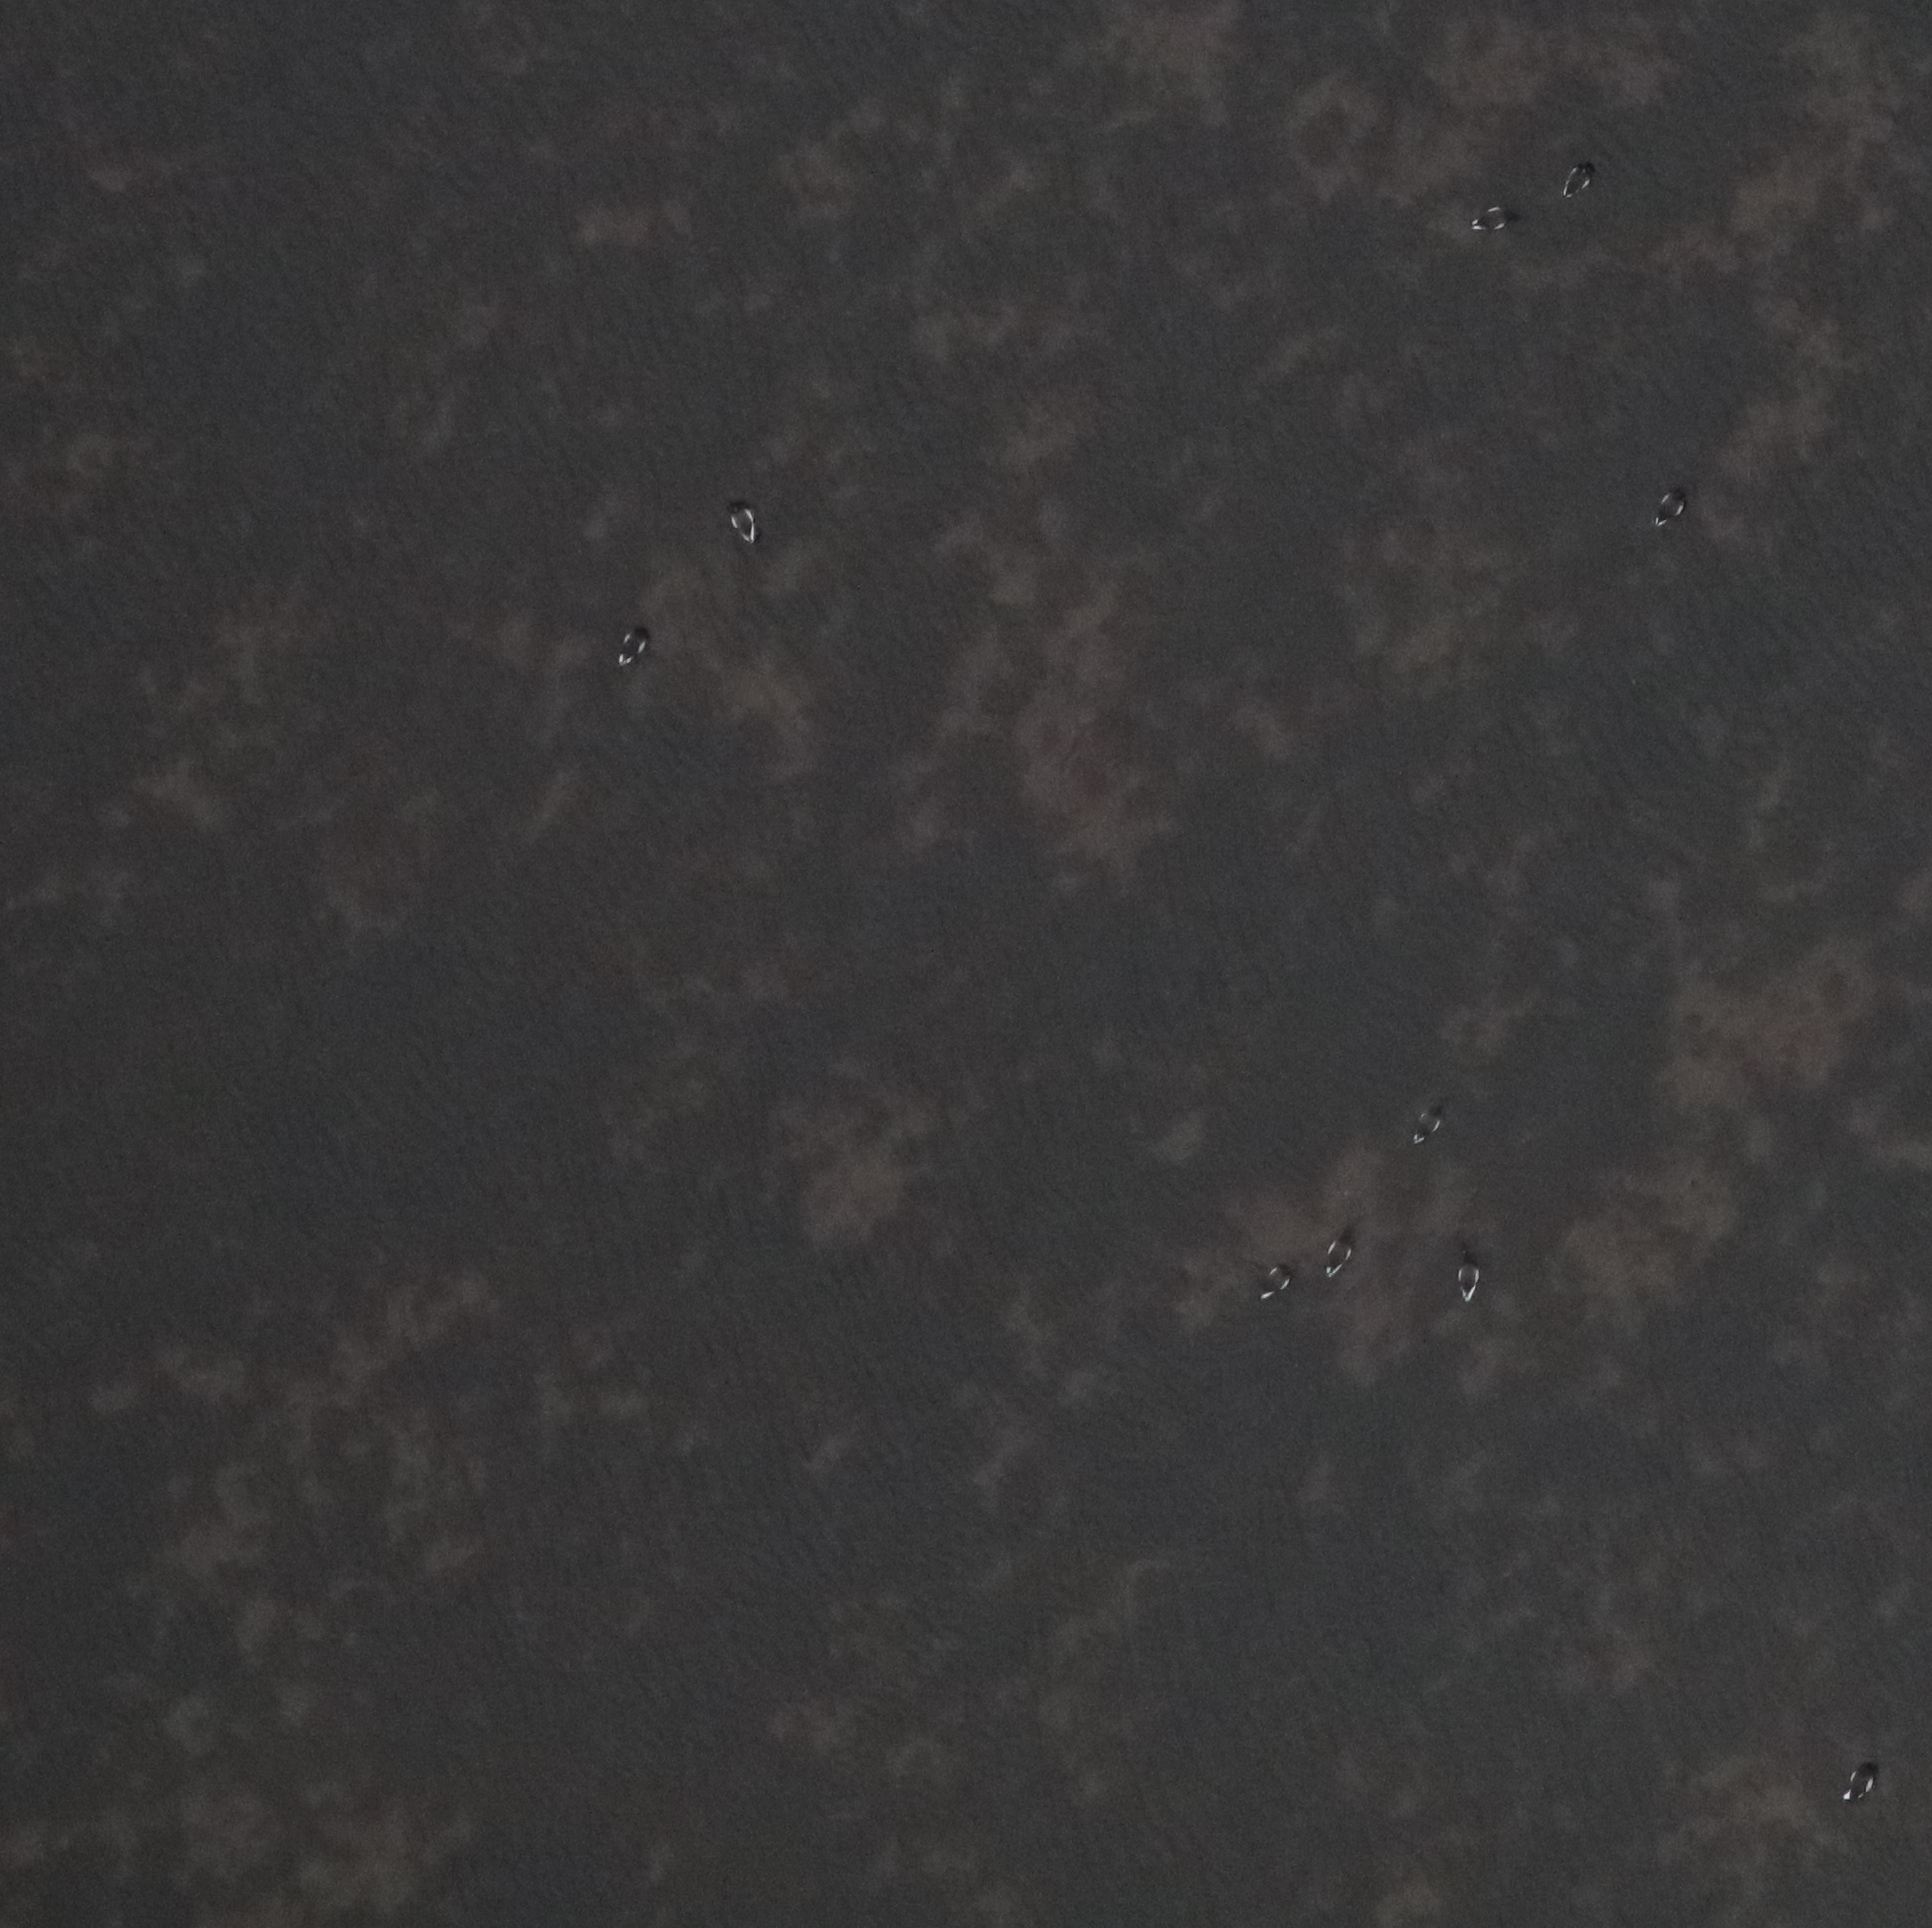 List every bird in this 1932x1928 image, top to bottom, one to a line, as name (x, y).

brant (1577, 182)
brant (1492, 218)
brant (1669, 506)
brant (744, 521)
brant (634, 646)
brant (1429, 1124)
brant (1340, 1253)
brant (1469, 1278)
brant (1278, 1280)
brant (1859, 1780)